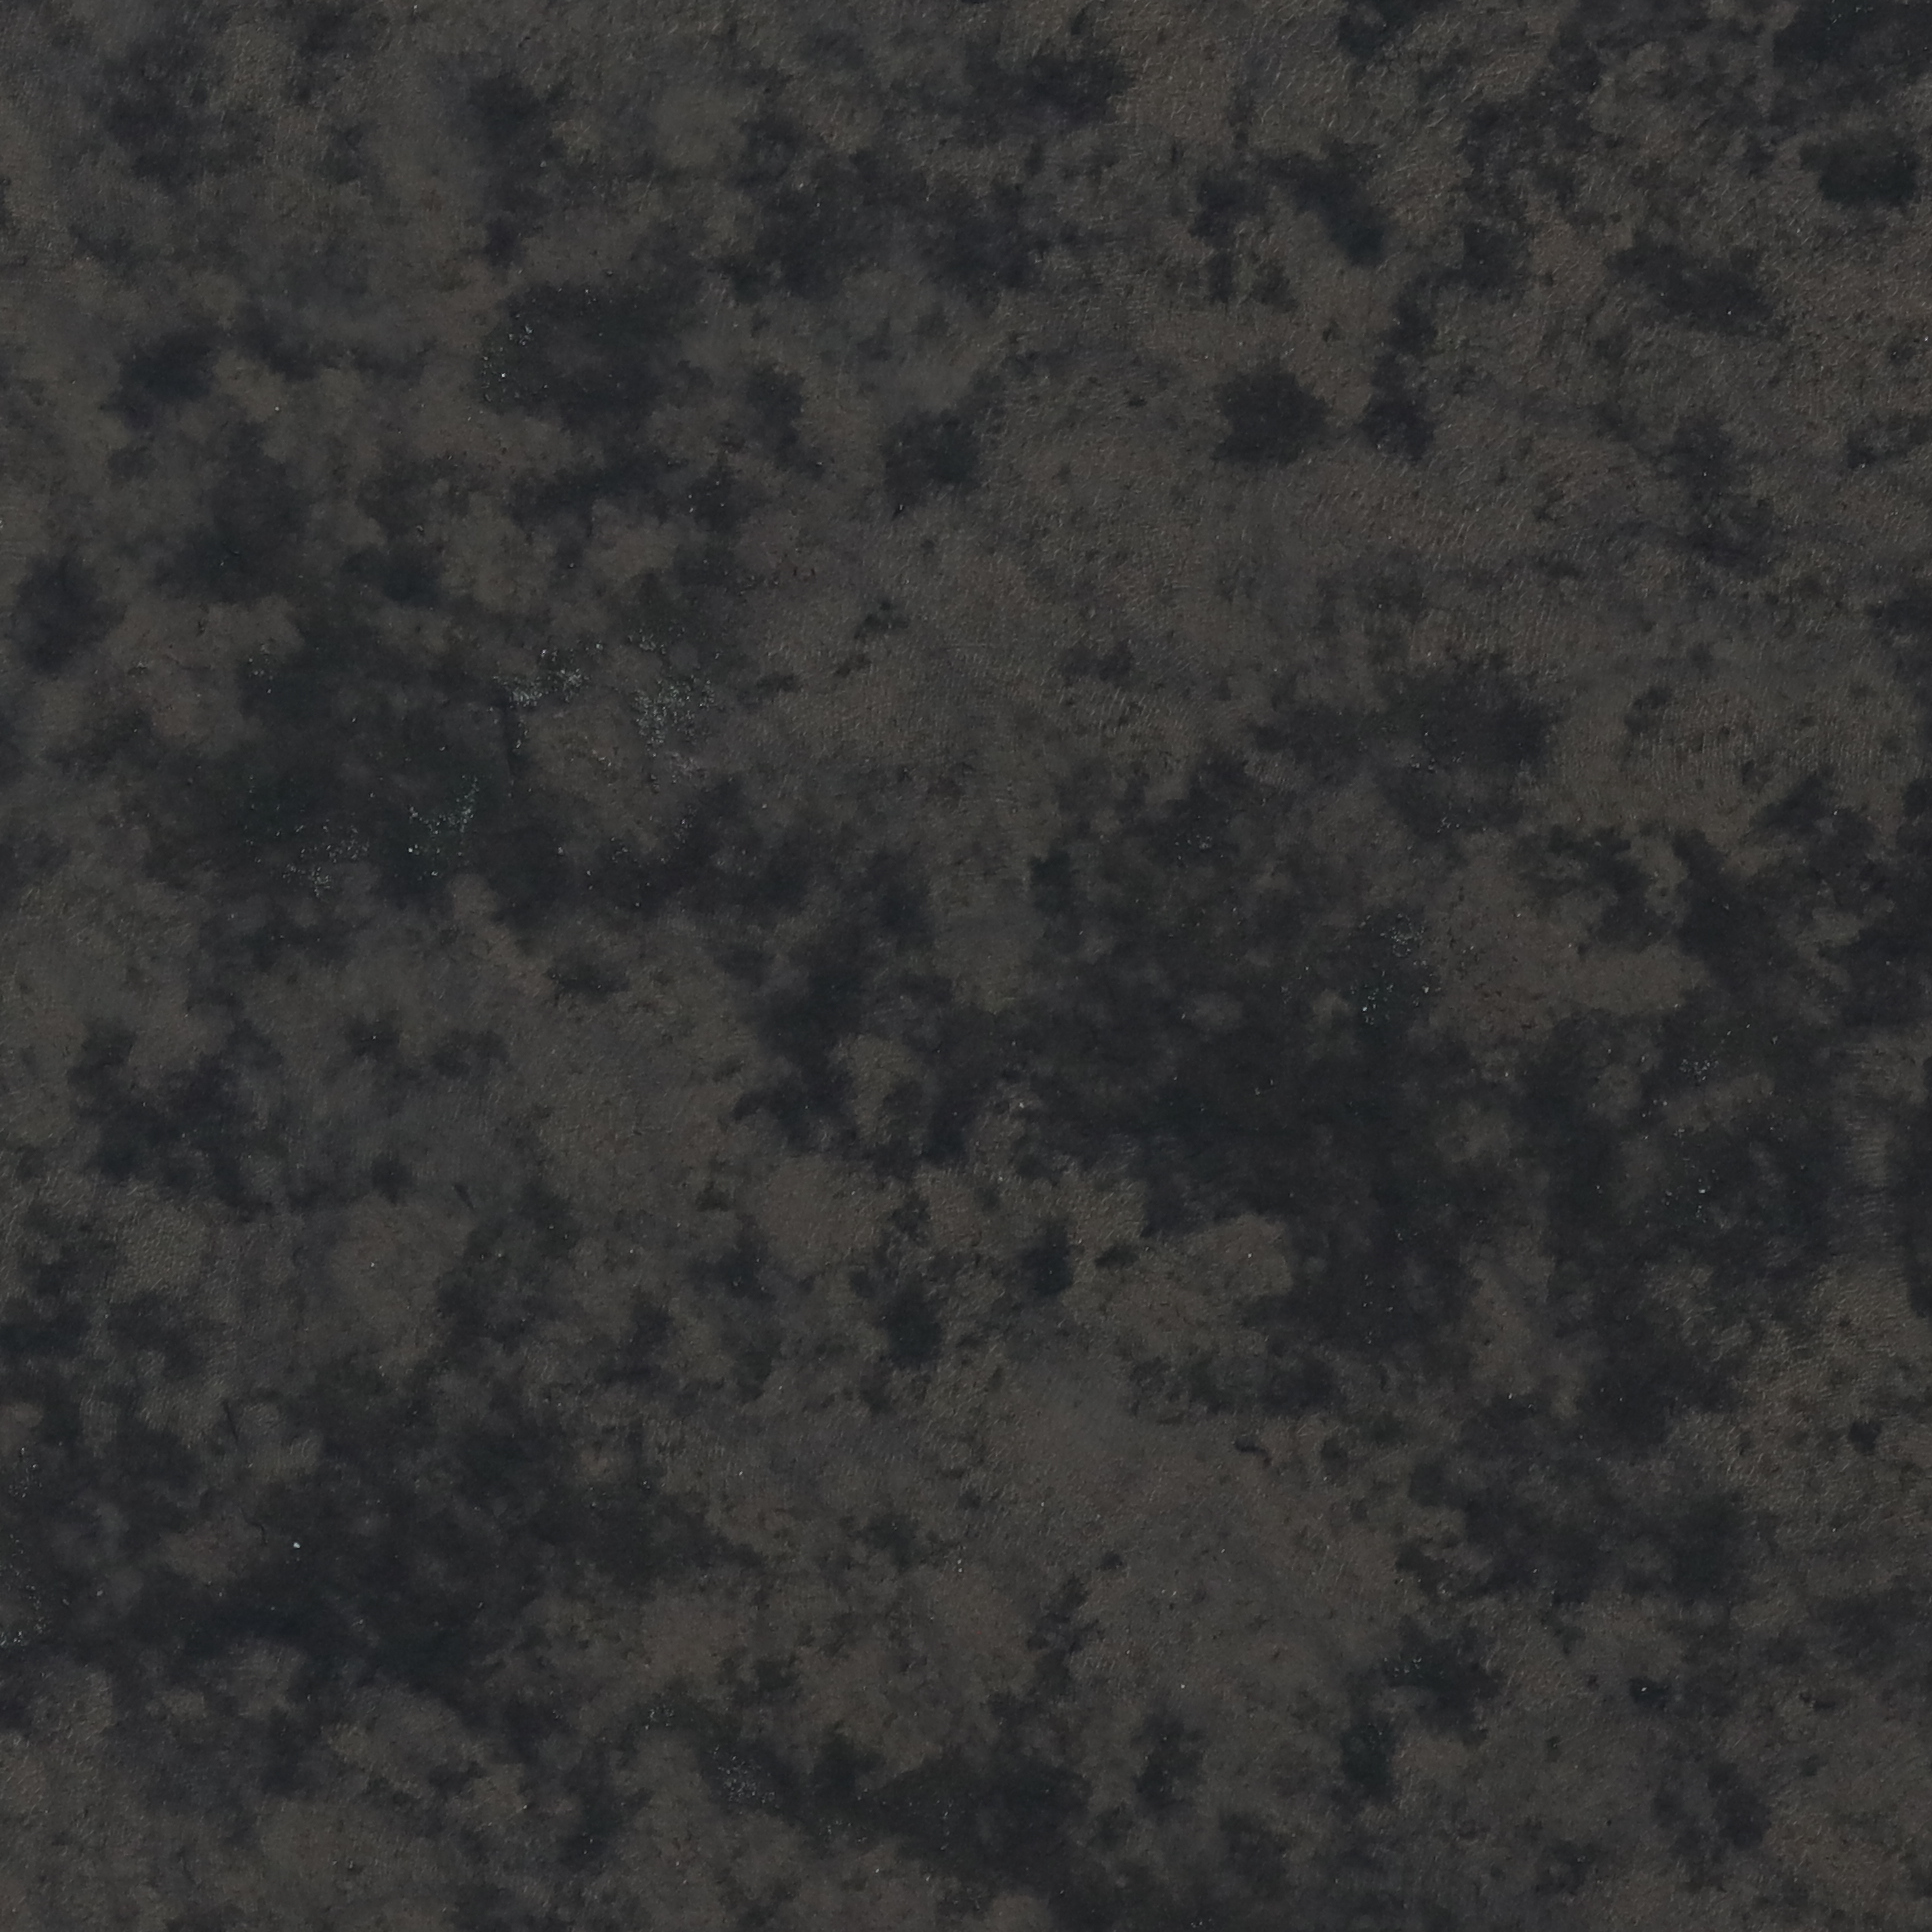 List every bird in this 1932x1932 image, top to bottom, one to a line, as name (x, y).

None